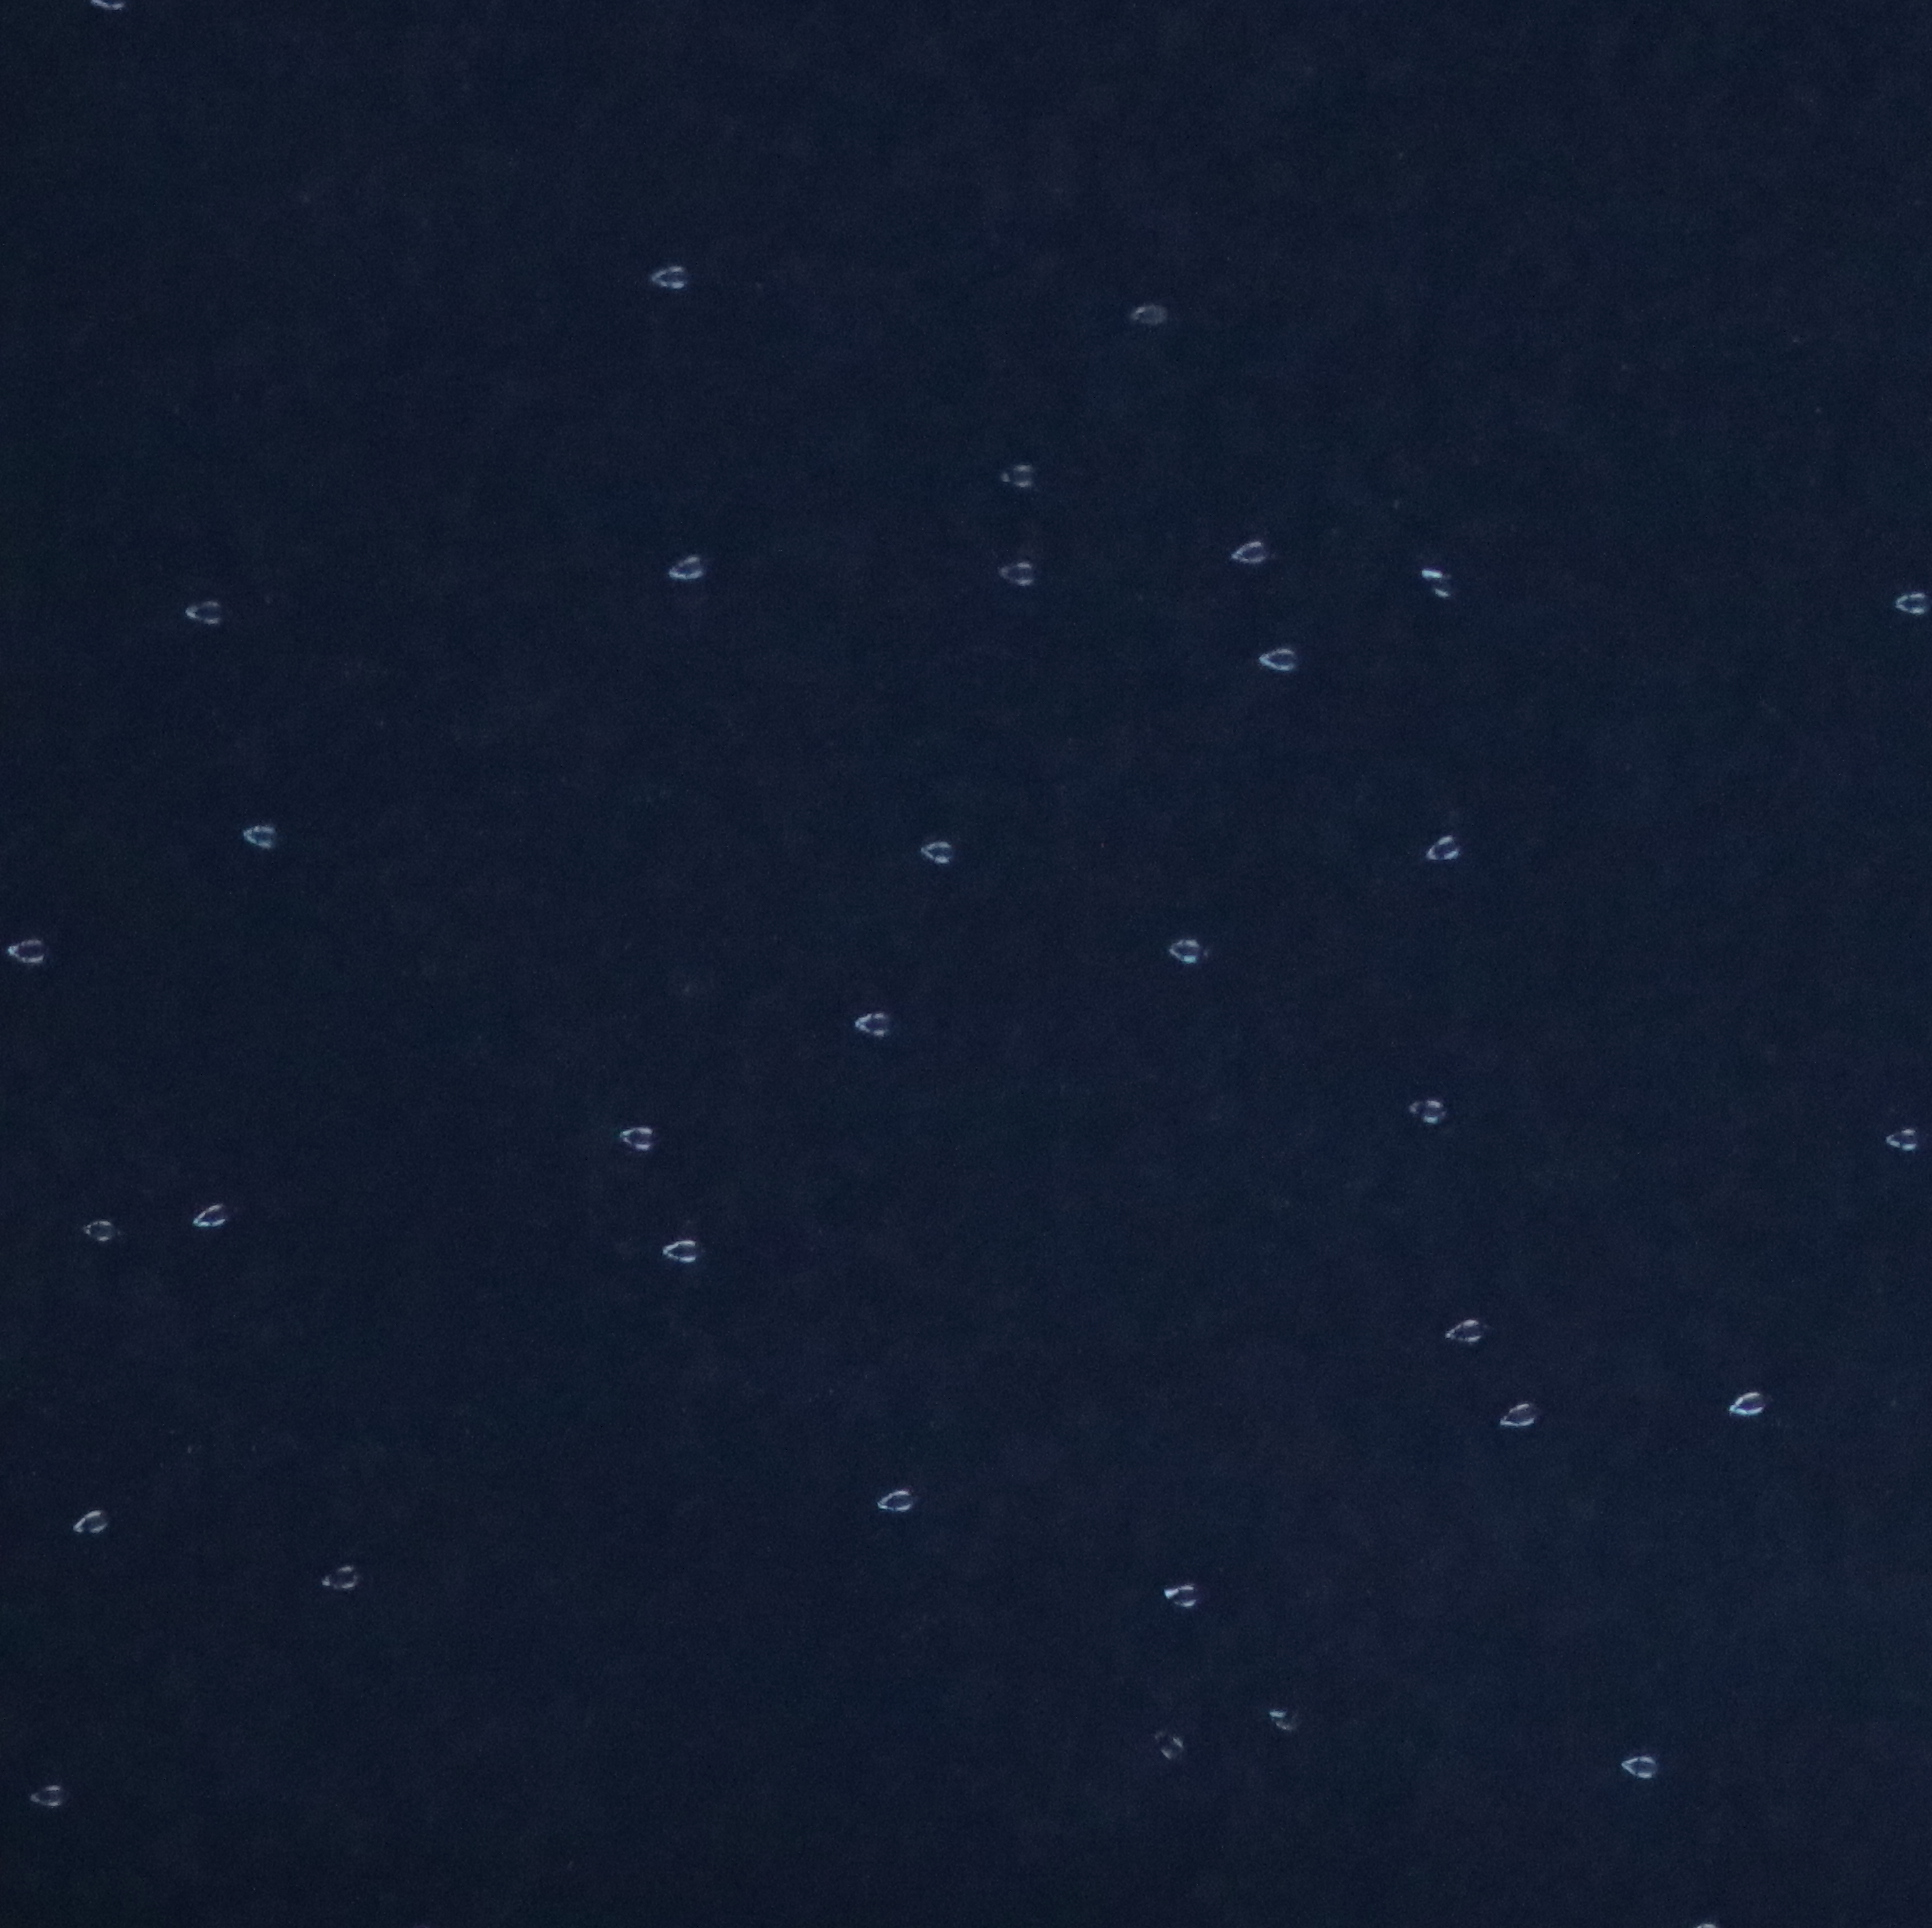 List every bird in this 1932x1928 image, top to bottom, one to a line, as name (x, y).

brant (675, 279)
brant (1144, 311)
brant (1024, 476)
brant (1250, 552)
brant (690, 567)
brant (1022, 573)
brant (1439, 583)
brant (1914, 603)
brant (210, 614)
brant (1278, 662)
brant (267, 838)
brant (1445, 847)
brant (939, 853)
brant (1180, 950)
brant (34, 951)
brant (876, 1024)
brant (1427, 1109)
brant (642, 1139)
brant (1906, 1139)
brant (213, 1213)
brant (102, 1229)
brant (686, 1252)
brant (1469, 1333)
brant (1751, 1403)
brant (1521, 1417)
brant (901, 1502)
brant (92, 1522)
brant (341, 1576)
brant (1185, 1593)
brant (1289, 1719)
brant (1170, 1750)
brant (1643, 1768)
brant (53, 1795)